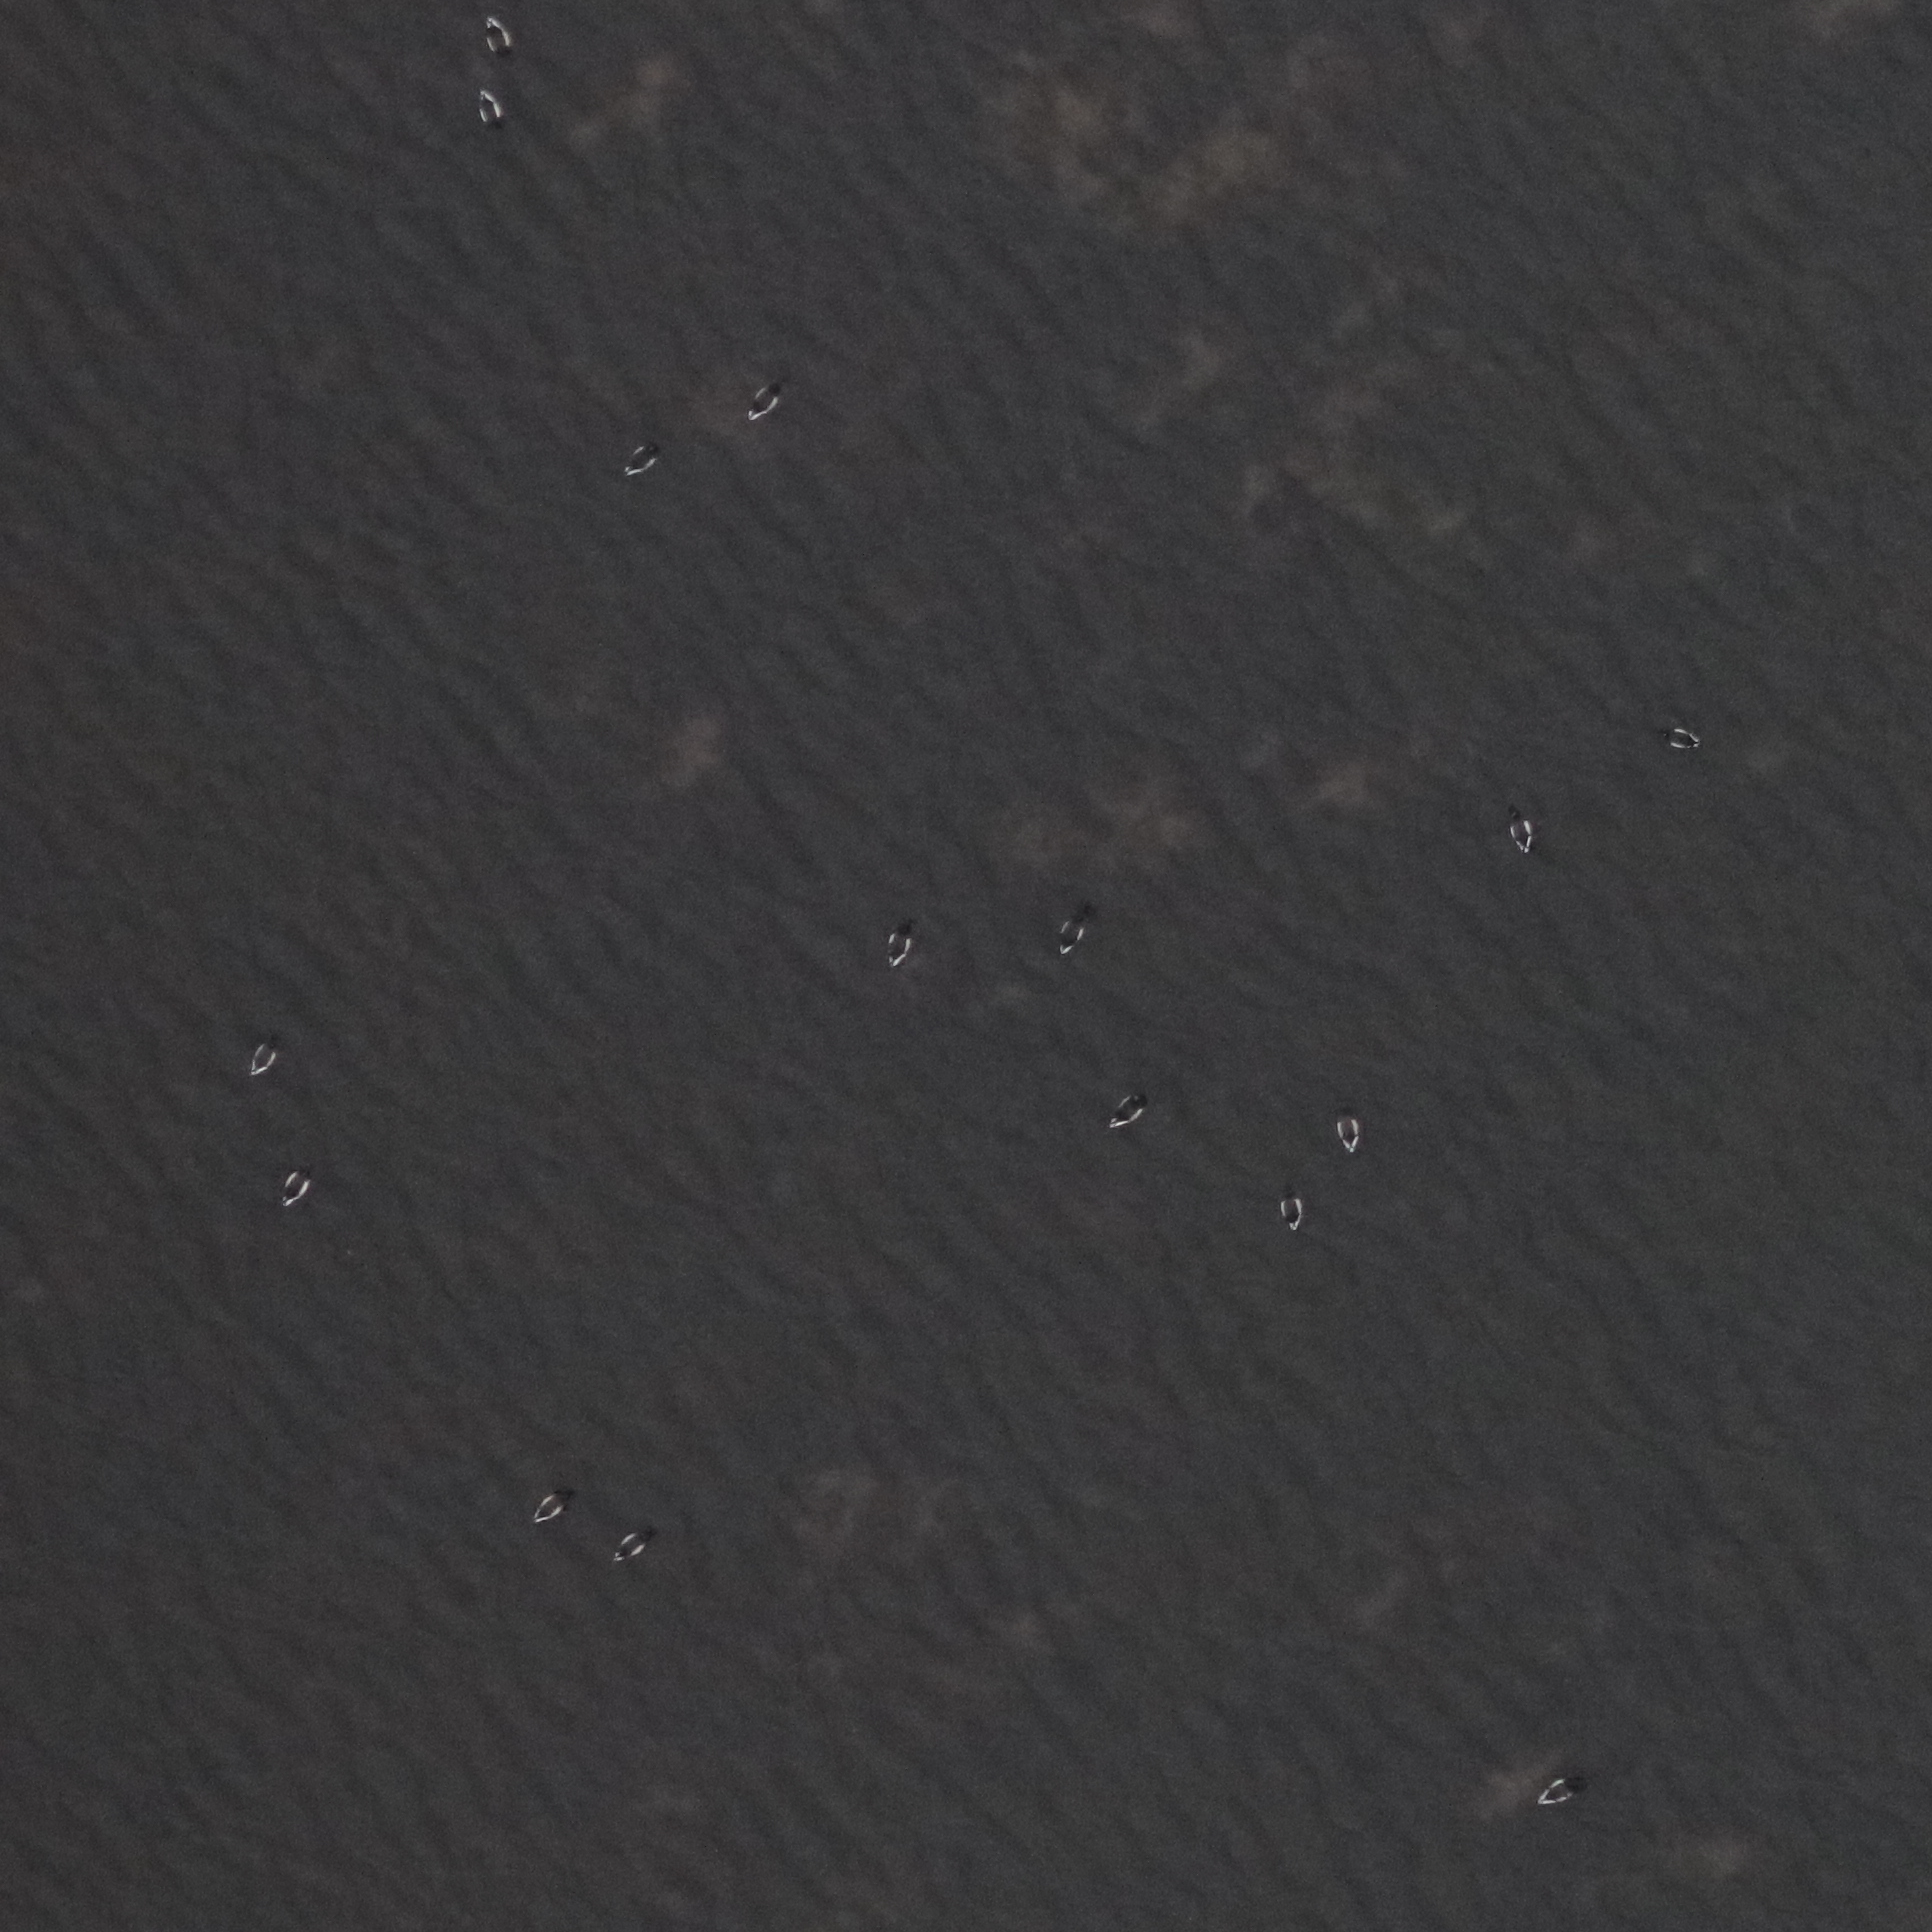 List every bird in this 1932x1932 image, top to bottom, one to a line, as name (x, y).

brant (500, 38)
brant (490, 109)
brant (765, 402)
brant (643, 460)
brant (1680, 738)
brant (1519, 831)
brant (1072, 933)
brant (900, 945)
brant (263, 1058)
brant (1128, 1109)
brant (1348, 1129)
brant (298, 1186)
brant (1291, 1211)
brant (551, 1506)
brant (633, 1546)
brant (1559, 1791)